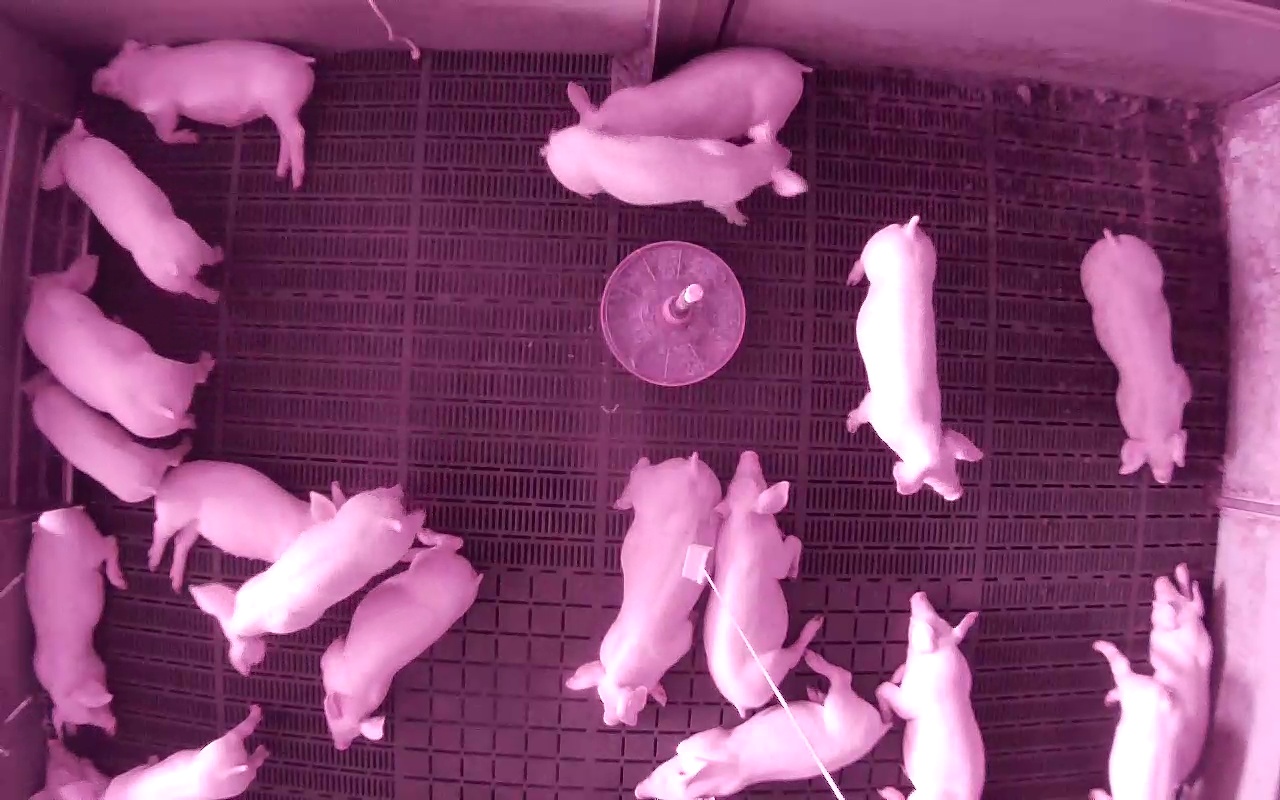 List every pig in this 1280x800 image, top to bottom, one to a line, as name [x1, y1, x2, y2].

pig [91, 39, 318, 188]
pig [566, 43, 816, 141]
pig [38, 116, 226, 303]
pig [538, 120, 812, 227]
pig [844, 214, 985, 503]
pig [1078, 225, 1194, 486]
pig [21, 254, 219, 438]
pig [19, 368, 194, 504]
pig [702, 449, 824, 720]
pig [562, 452, 723, 729]
pig [146, 460, 348, 593]
pig [190, 483, 426, 675]
pig [25, 503, 128, 739]
pig [319, 530, 486, 751]
pig [1148, 563, 1214, 793]
pig [874, 589, 988, 799]
pig [1088, 640, 1186, 799]
pig [634, 647, 898, 799]
pig [58, 704, 272, 799]
pig [28, 738, 112, 799]